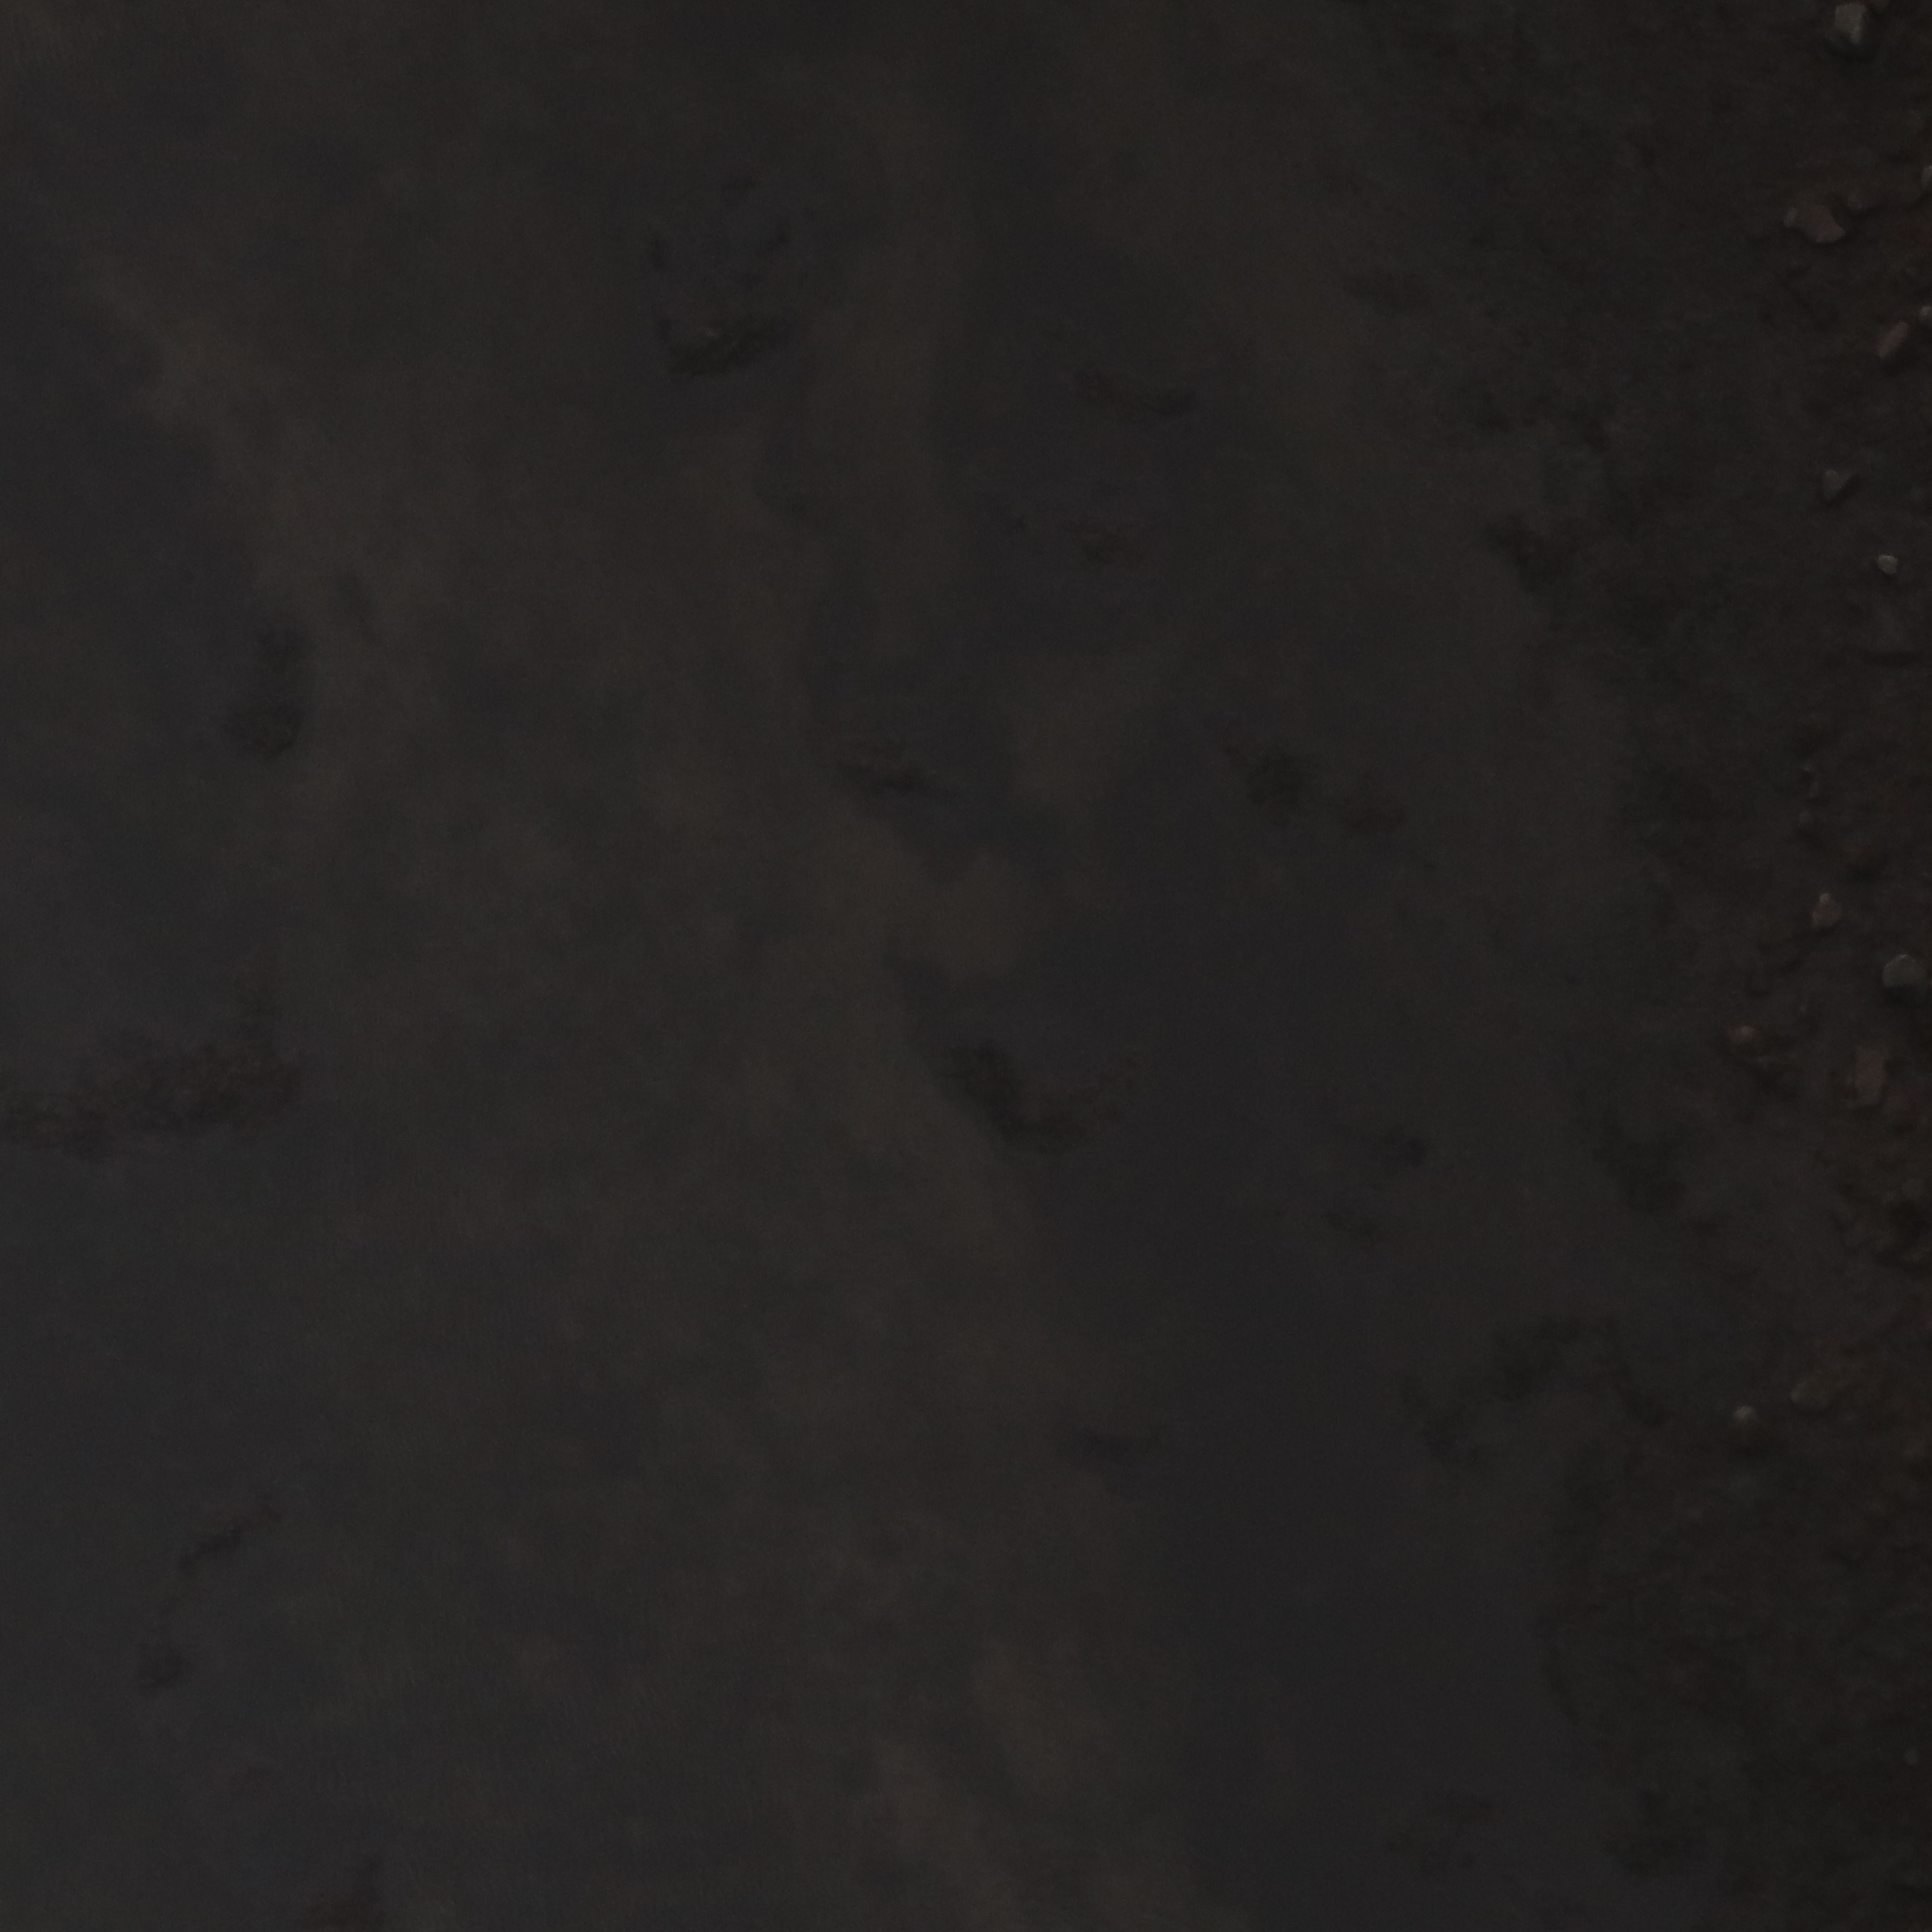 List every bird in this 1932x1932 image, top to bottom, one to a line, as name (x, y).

None